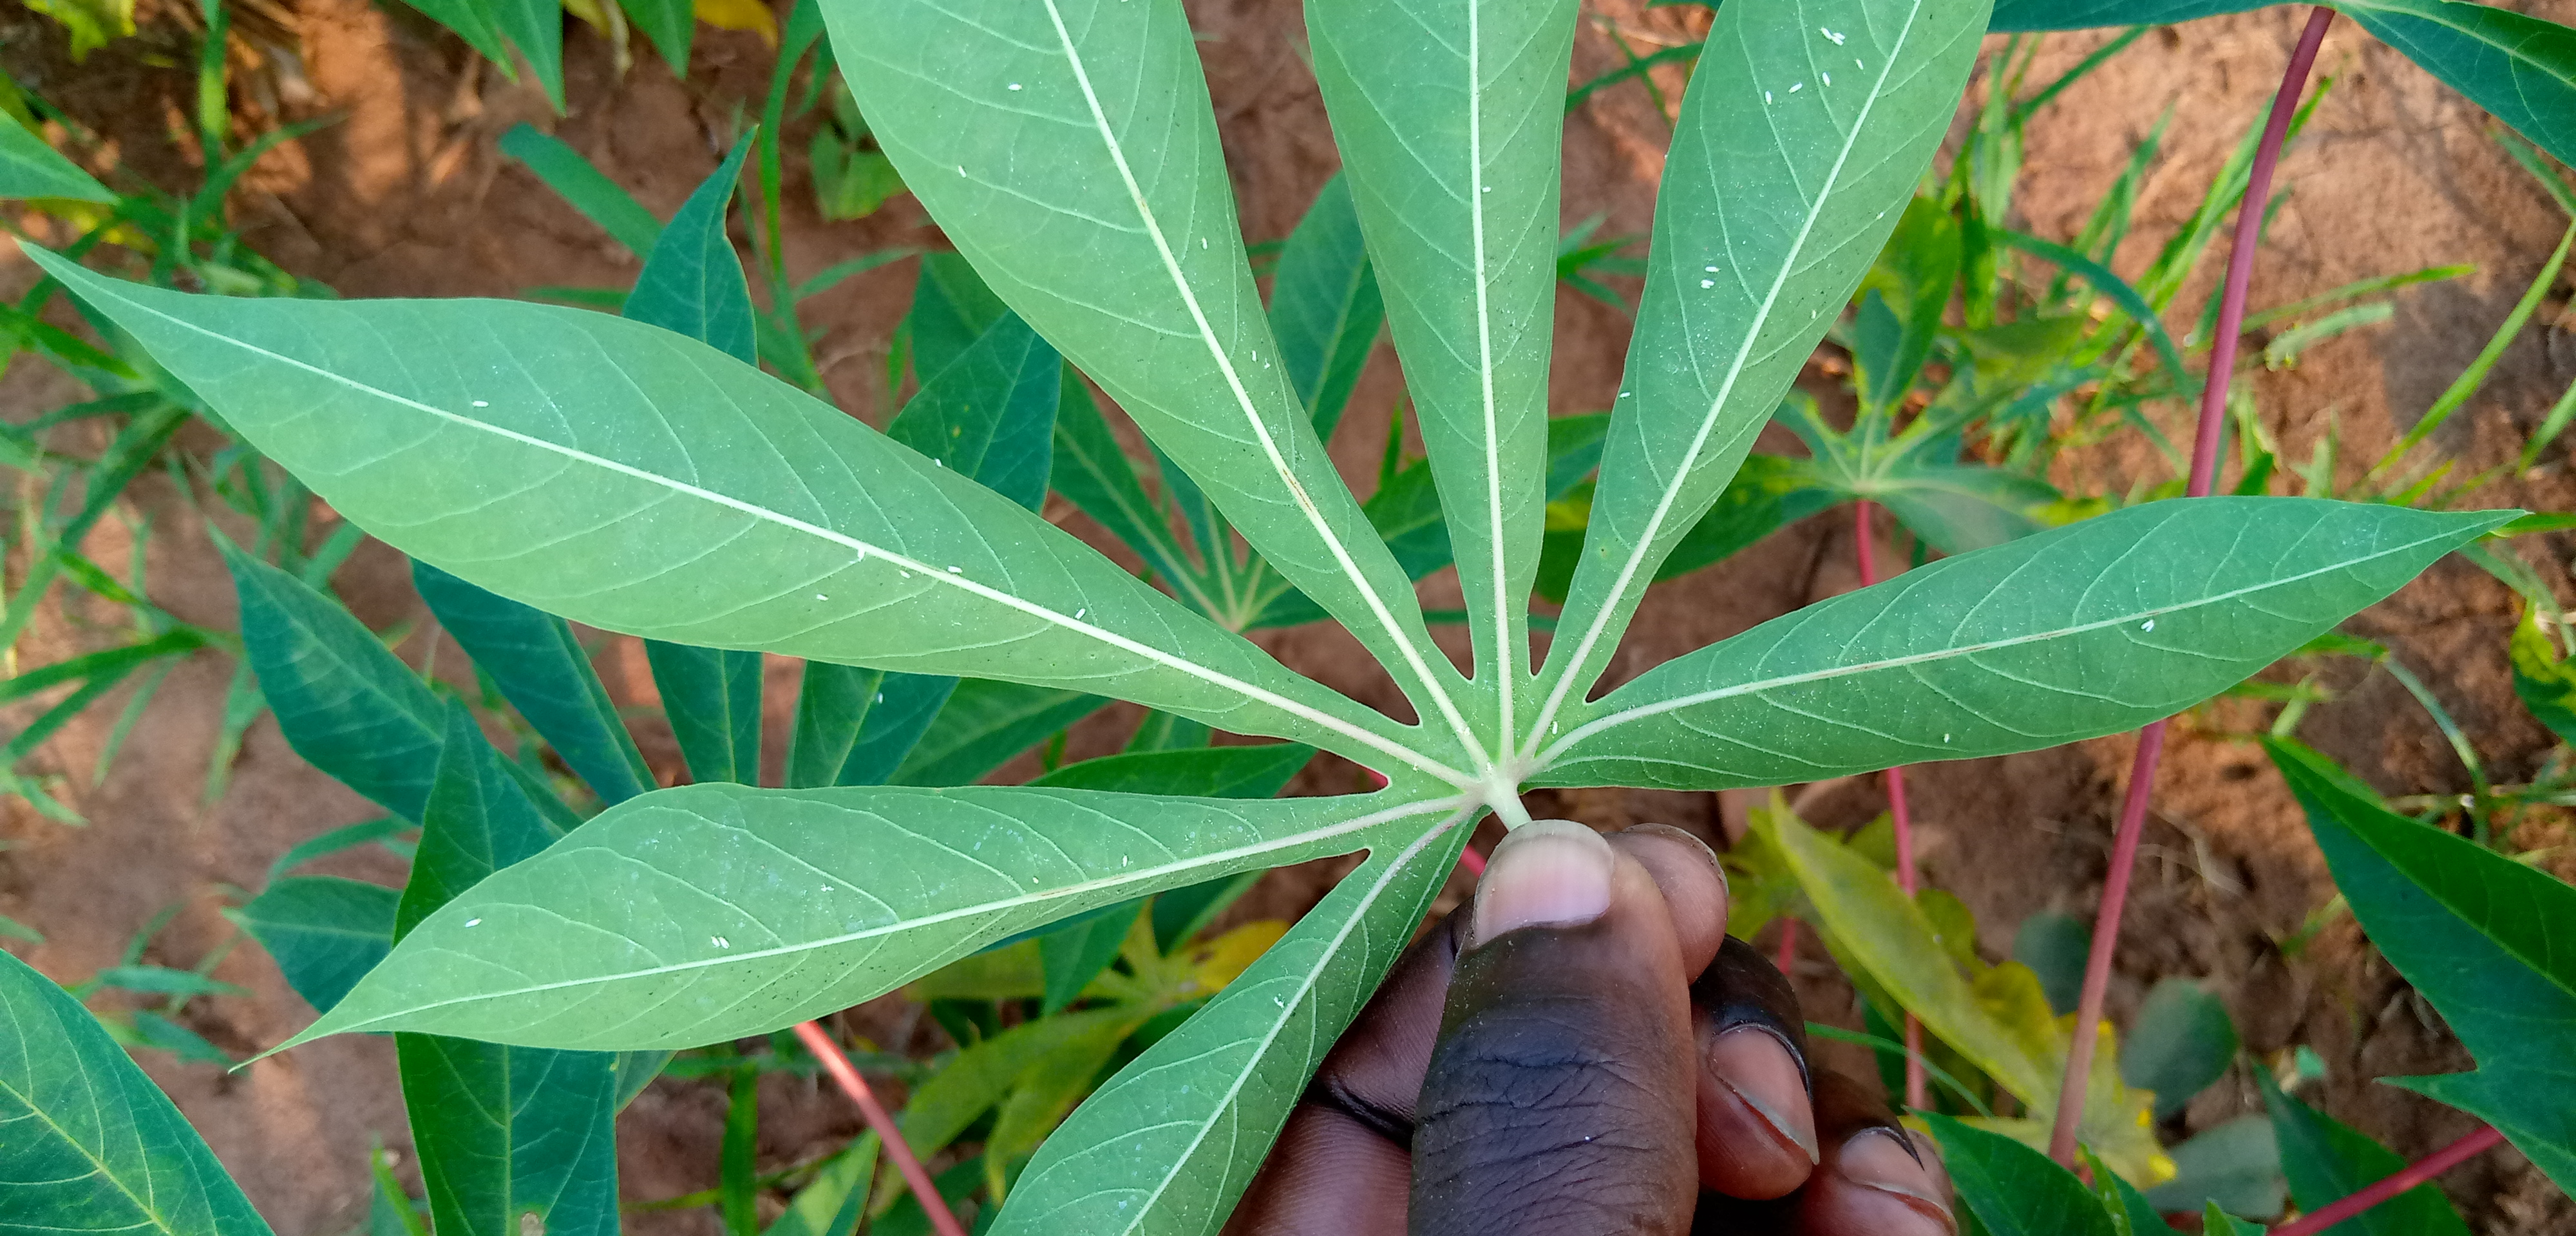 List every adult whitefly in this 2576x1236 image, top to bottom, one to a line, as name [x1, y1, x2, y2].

whitefly [1819, 25, 1833, 41]
whitefly [1833, 28, 1848, 48]
whitefly [1853, 56, 1867, 72]
whitefly [1821, 70, 1832, 89]
whitefly [1004, 79, 1024, 93]
whitefly [1787, 80, 1805, 97]
whitefly [1763, 88, 1775, 107]
whitefly [955, 162, 971, 180]
whitefly [1479, 184, 1493, 195]
whitefly [1874, 209, 1889, 222]
whitefly [1198, 233, 1212, 254]
whitefly [1703, 261, 1722, 276]
whitefly [1698, 277, 1718, 293]
whitefly [1808, 306, 1819, 323]
whitefly [1249, 347, 1258, 363]
whitefly [1262, 355, 1274, 371]
whitefly [1617, 390, 1634, 400]
whitefly [469, 398, 492, 409]
whitefly [933, 455, 945, 471]
whitefly [855, 547, 868, 562]
whitefly [945, 563, 967, 575]
whitefly [897, 568, 914, 581]
whitefly [813, 591, 832, 603]
whitefly [1074, 606, 1090, 622]
whitefly [2139, 617, 2156, 633]
whitefly [876, 689, 885, 707]
whitefly [1549, 718, 1564, 736]
whitefly [1941, 731, 1953, 746]
whitefly [1121, 852, 1132, 870]
whitefly [1030, 875, 1040, 885]
whitefly [819, 881, 838, 893]
whitefly [462, 915, 484, 930]
whitefly [710, 932, 719, 950]
whitefly [719, 933, 732, 953]
whitefly [1272, 994, 1290, 1009]